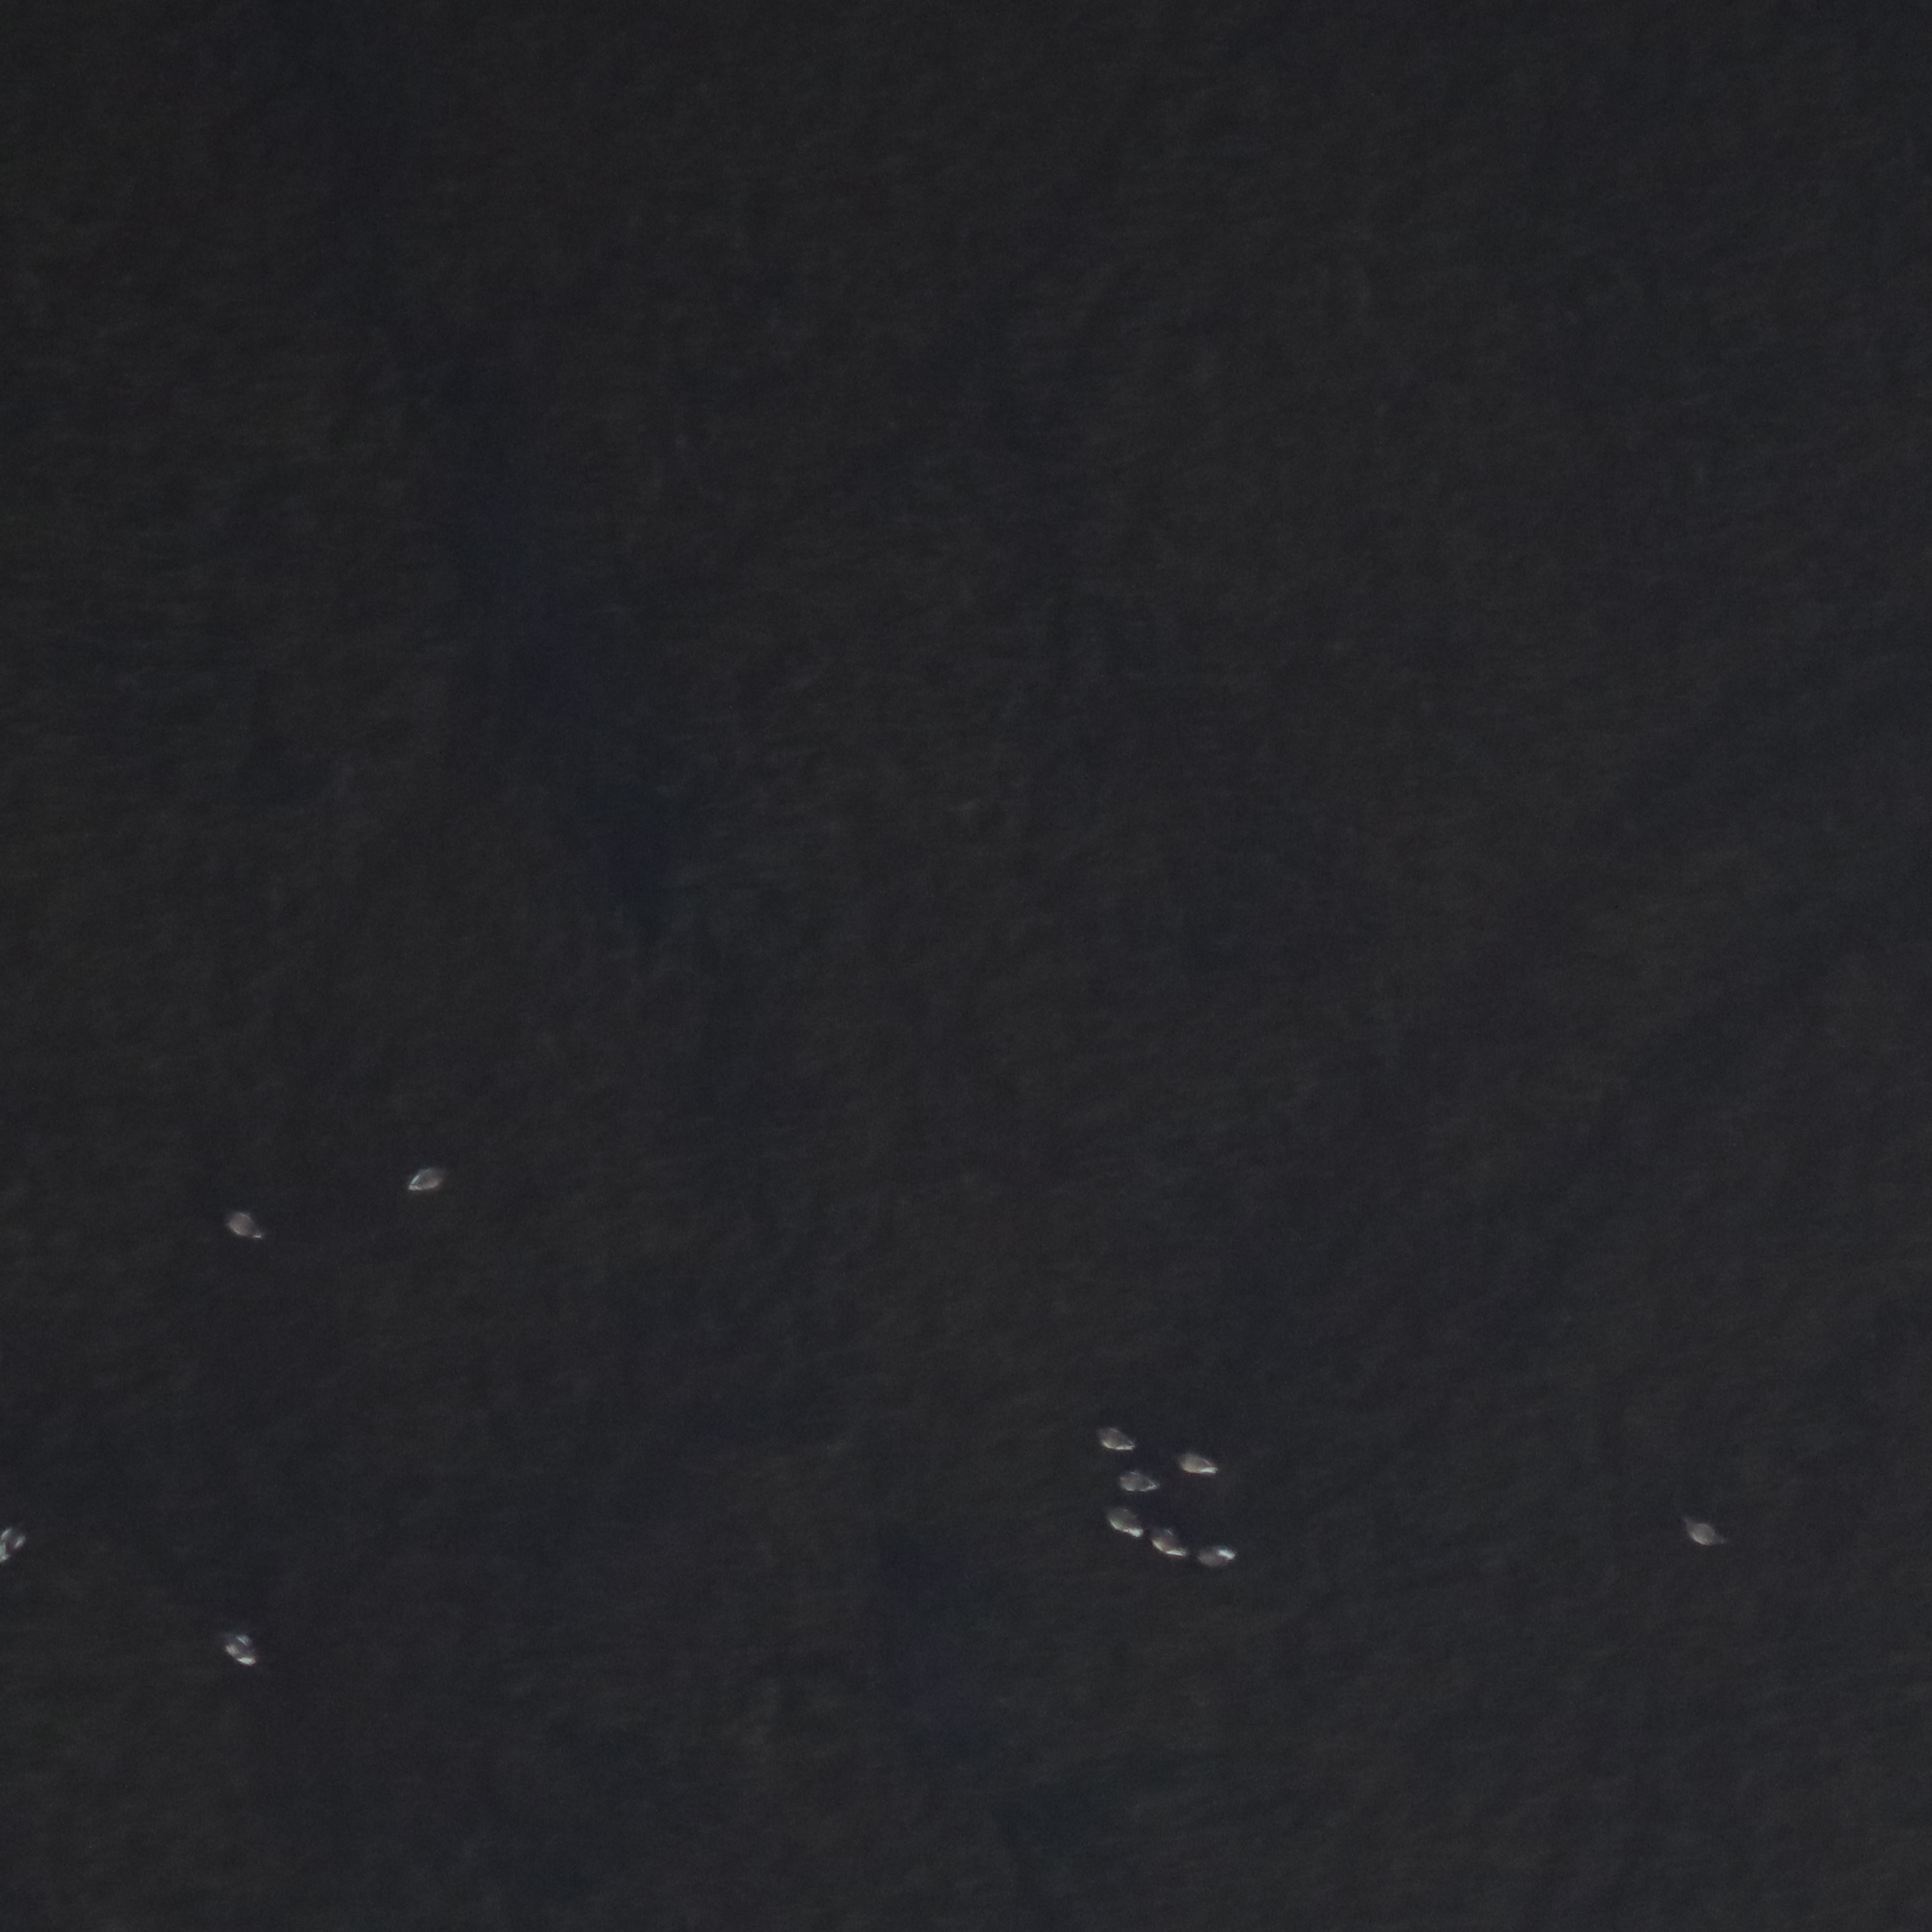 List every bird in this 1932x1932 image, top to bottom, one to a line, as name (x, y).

brant (429, 1179)
brant (242, 1223)
brant (1116, 1438)
brant (1196, 1462)
brant (1136, 1474)
brant (1123, 1512)
brant (1702, 1531)
brant (9, 1539)
brant (1166, 1542)
brant (1213, 1558)
brant (241, 1647)